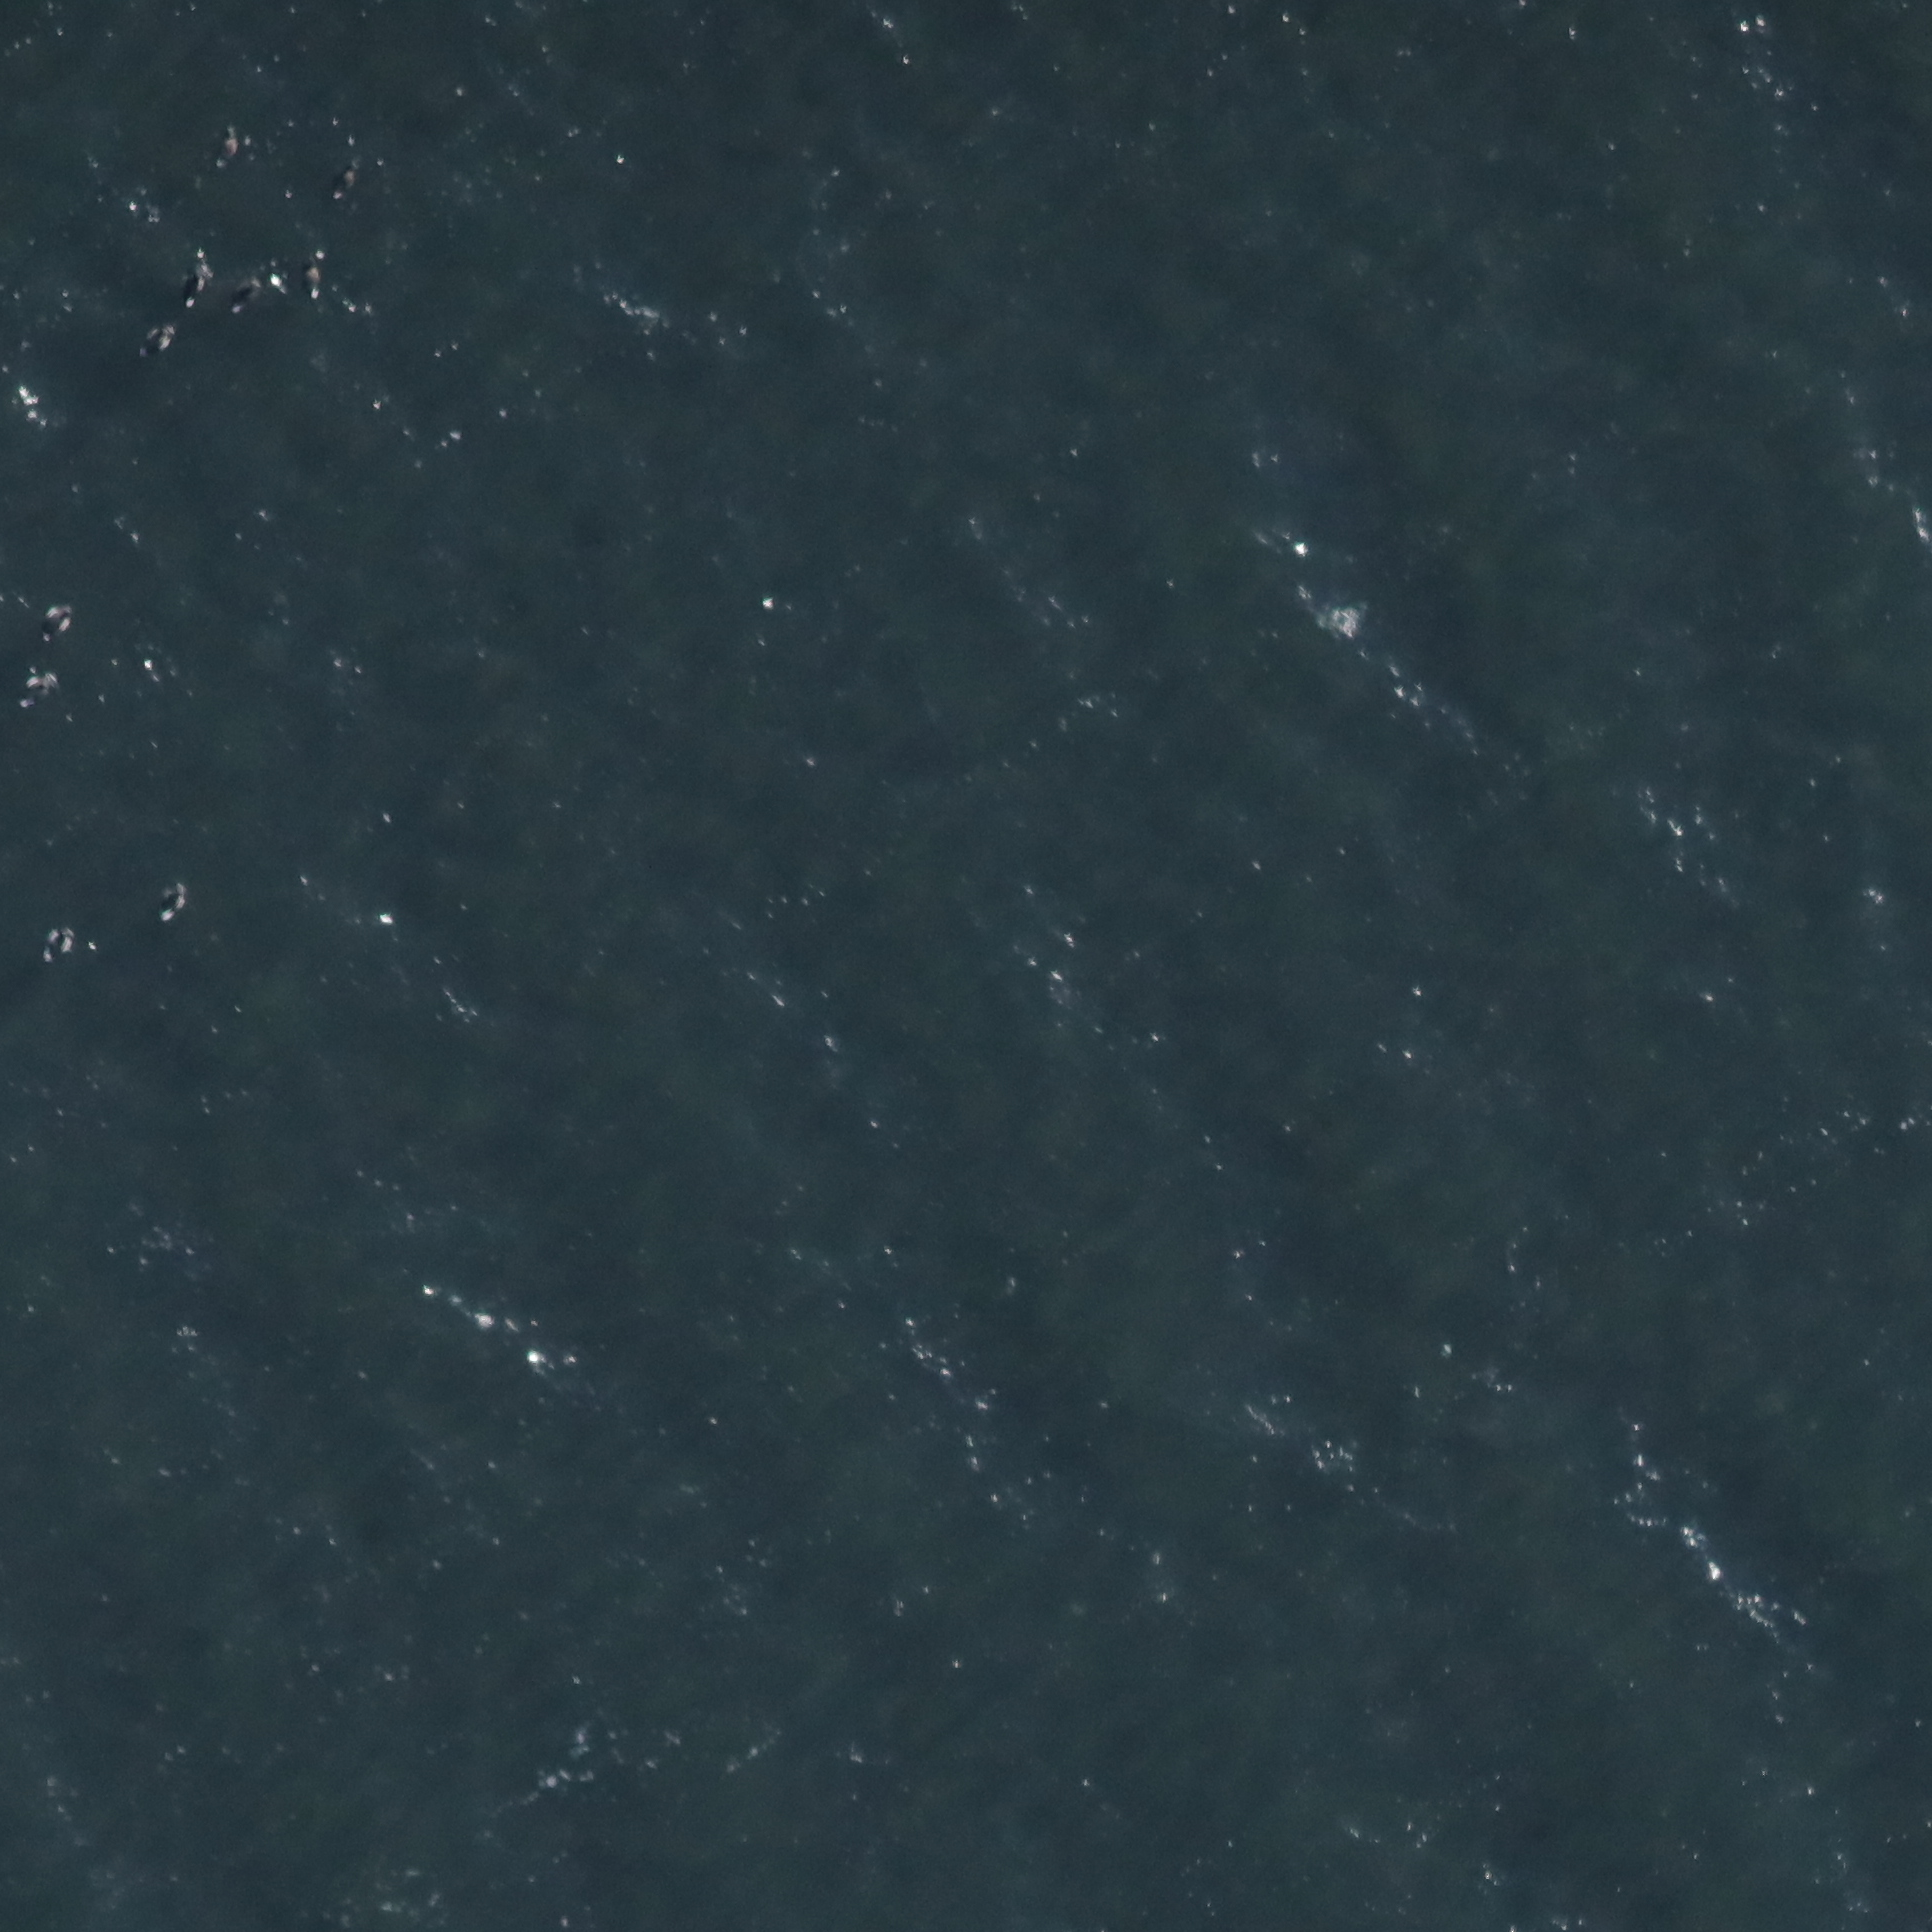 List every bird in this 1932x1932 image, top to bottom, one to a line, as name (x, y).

brant (223, 150)
brant (346, 179)
brant (309, 279)
brant (189, 286)
brant (248, 294)
brant (163, 338)
brant (60, 621)
brant (43, 687)
brant (169, 900)
brant (57, 943)